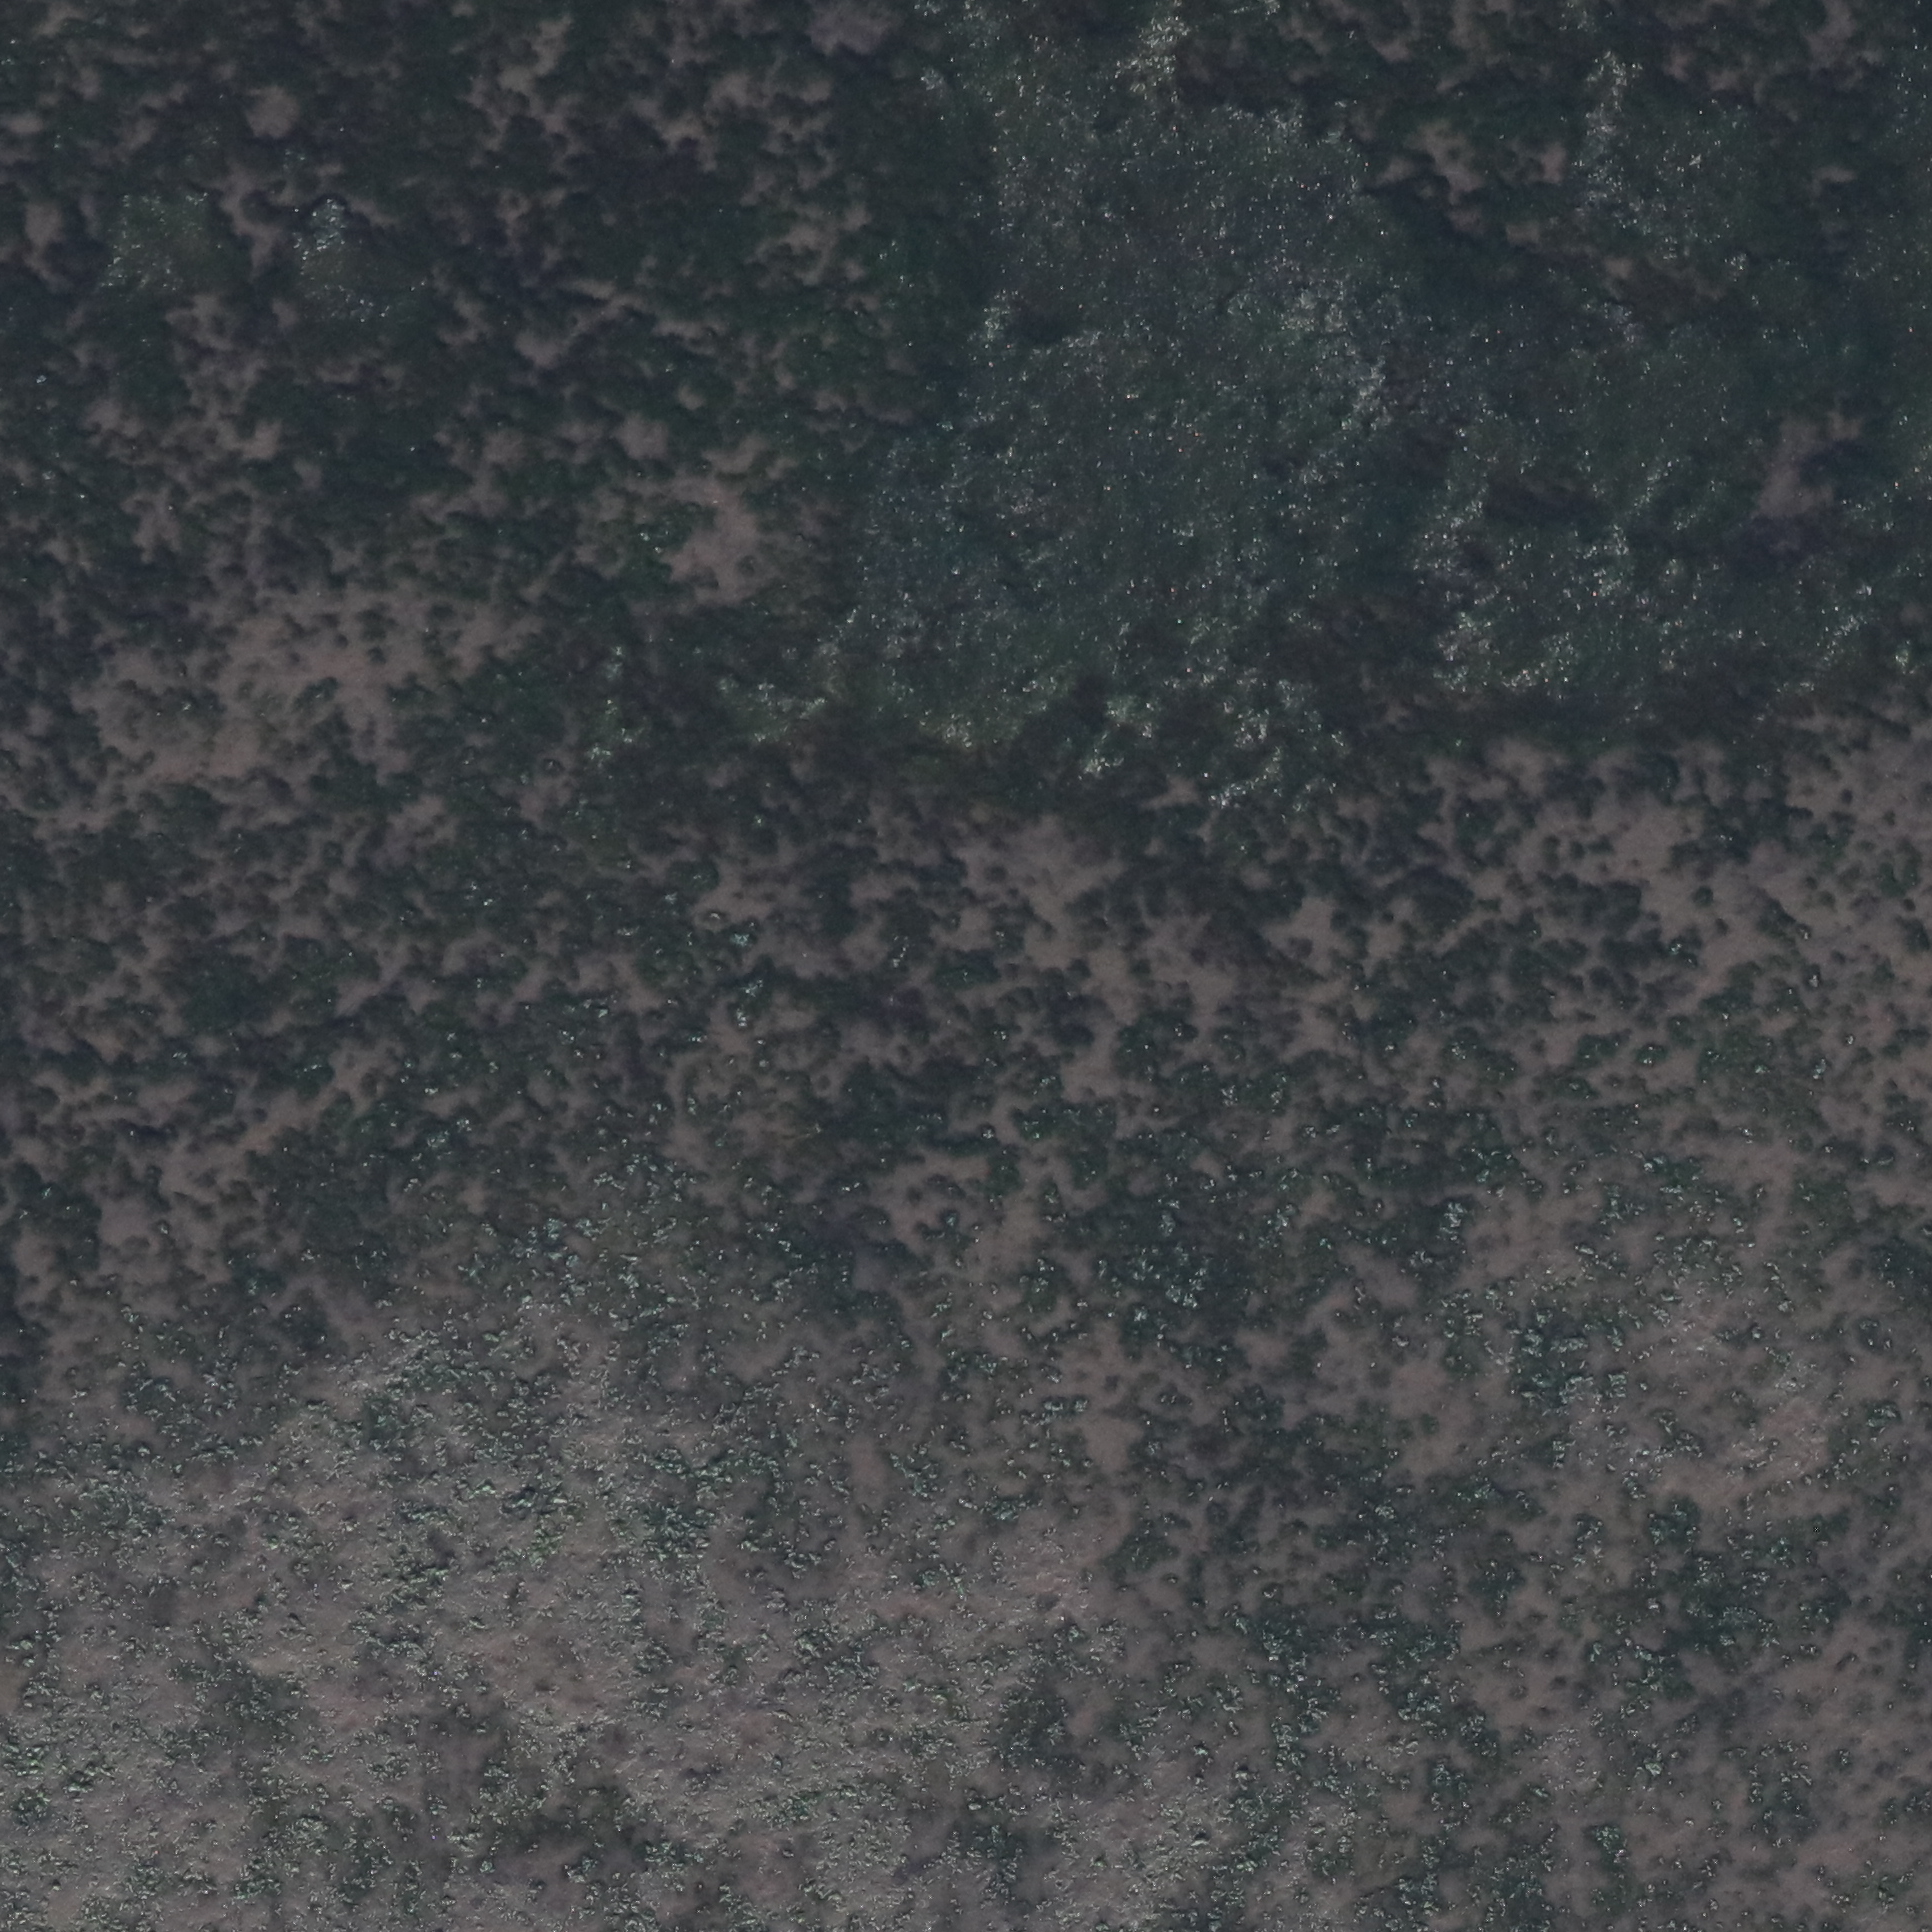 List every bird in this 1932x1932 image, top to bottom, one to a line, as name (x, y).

None